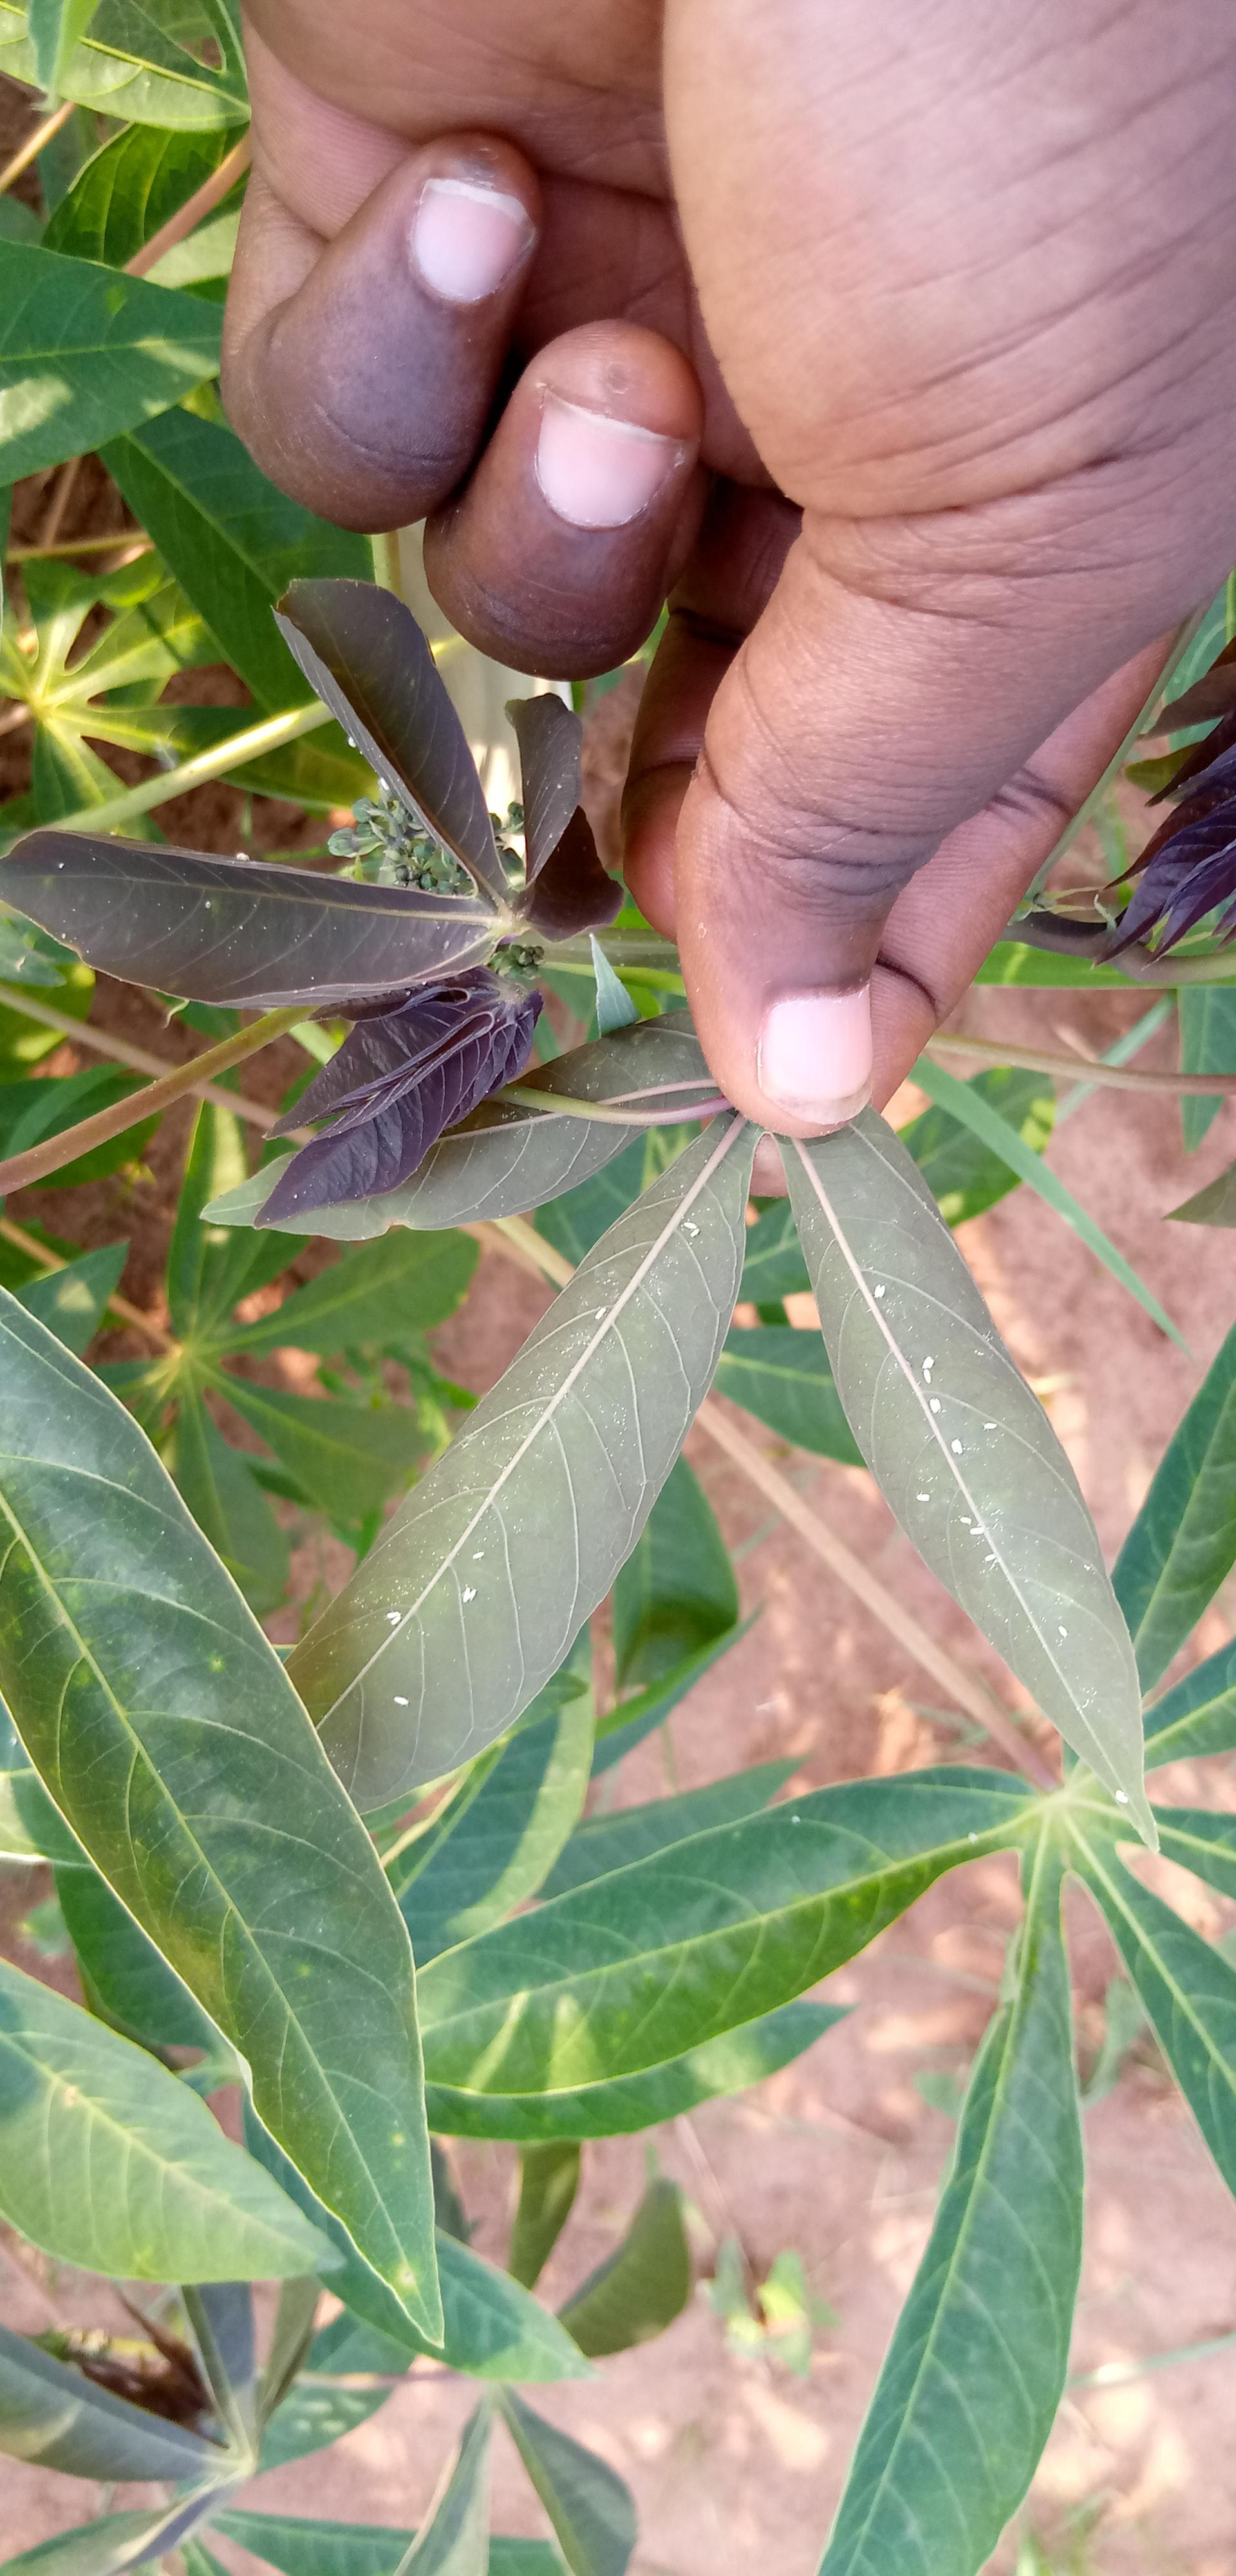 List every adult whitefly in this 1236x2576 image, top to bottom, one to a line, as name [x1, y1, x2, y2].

whitefly [347, 734, 357, 749]
whitefly [379, 776, 391, 791]
whitefly [235, 850, 252, 862]
whitefly [203, 898, 213, 910]
whitefly [683, 1220, 697, 1229]
whitefly [689, 1227, 700, 1238]
whitefly [874, 1283, 881, 1298]
whitefly [879, 1284, 886, 1299]
whitefly [594, 1304, 608, 1321]
whitefly [922, 1356, 932, 1368]
whitefly [928, 1358, 935, 1367]
whitefly [922, 1368, 933, 1385]
whitefly [982, 1420, 998, 1432]
whitefly [957, 1437, 966, 1455]
whitefly [950, 1441, 957, 1454]
whitefly [914, 1490, 933, 1503]
whitefly [959, 1515, 972, 1525]
whitefly [968, 1524, 987, 1537]
whitefly [471, 1549, 486, 1561]
whitefly [982, 1551, 998, 1563]
whitefly [462, 1586, 471, 1604]
whitefly [471, 1587, 478, 1601]
whitefly [386, 1610, 401, 1620]
whitefly [391, 1615, 401, 1627]
whitefly [1053, 1621, 1072, 1640]
whitefly [392, 1694, 409, 1706]
whitefly [1116, 1788, 1127, 1795]
whitefly [1114, 1794, 1130, 1805]